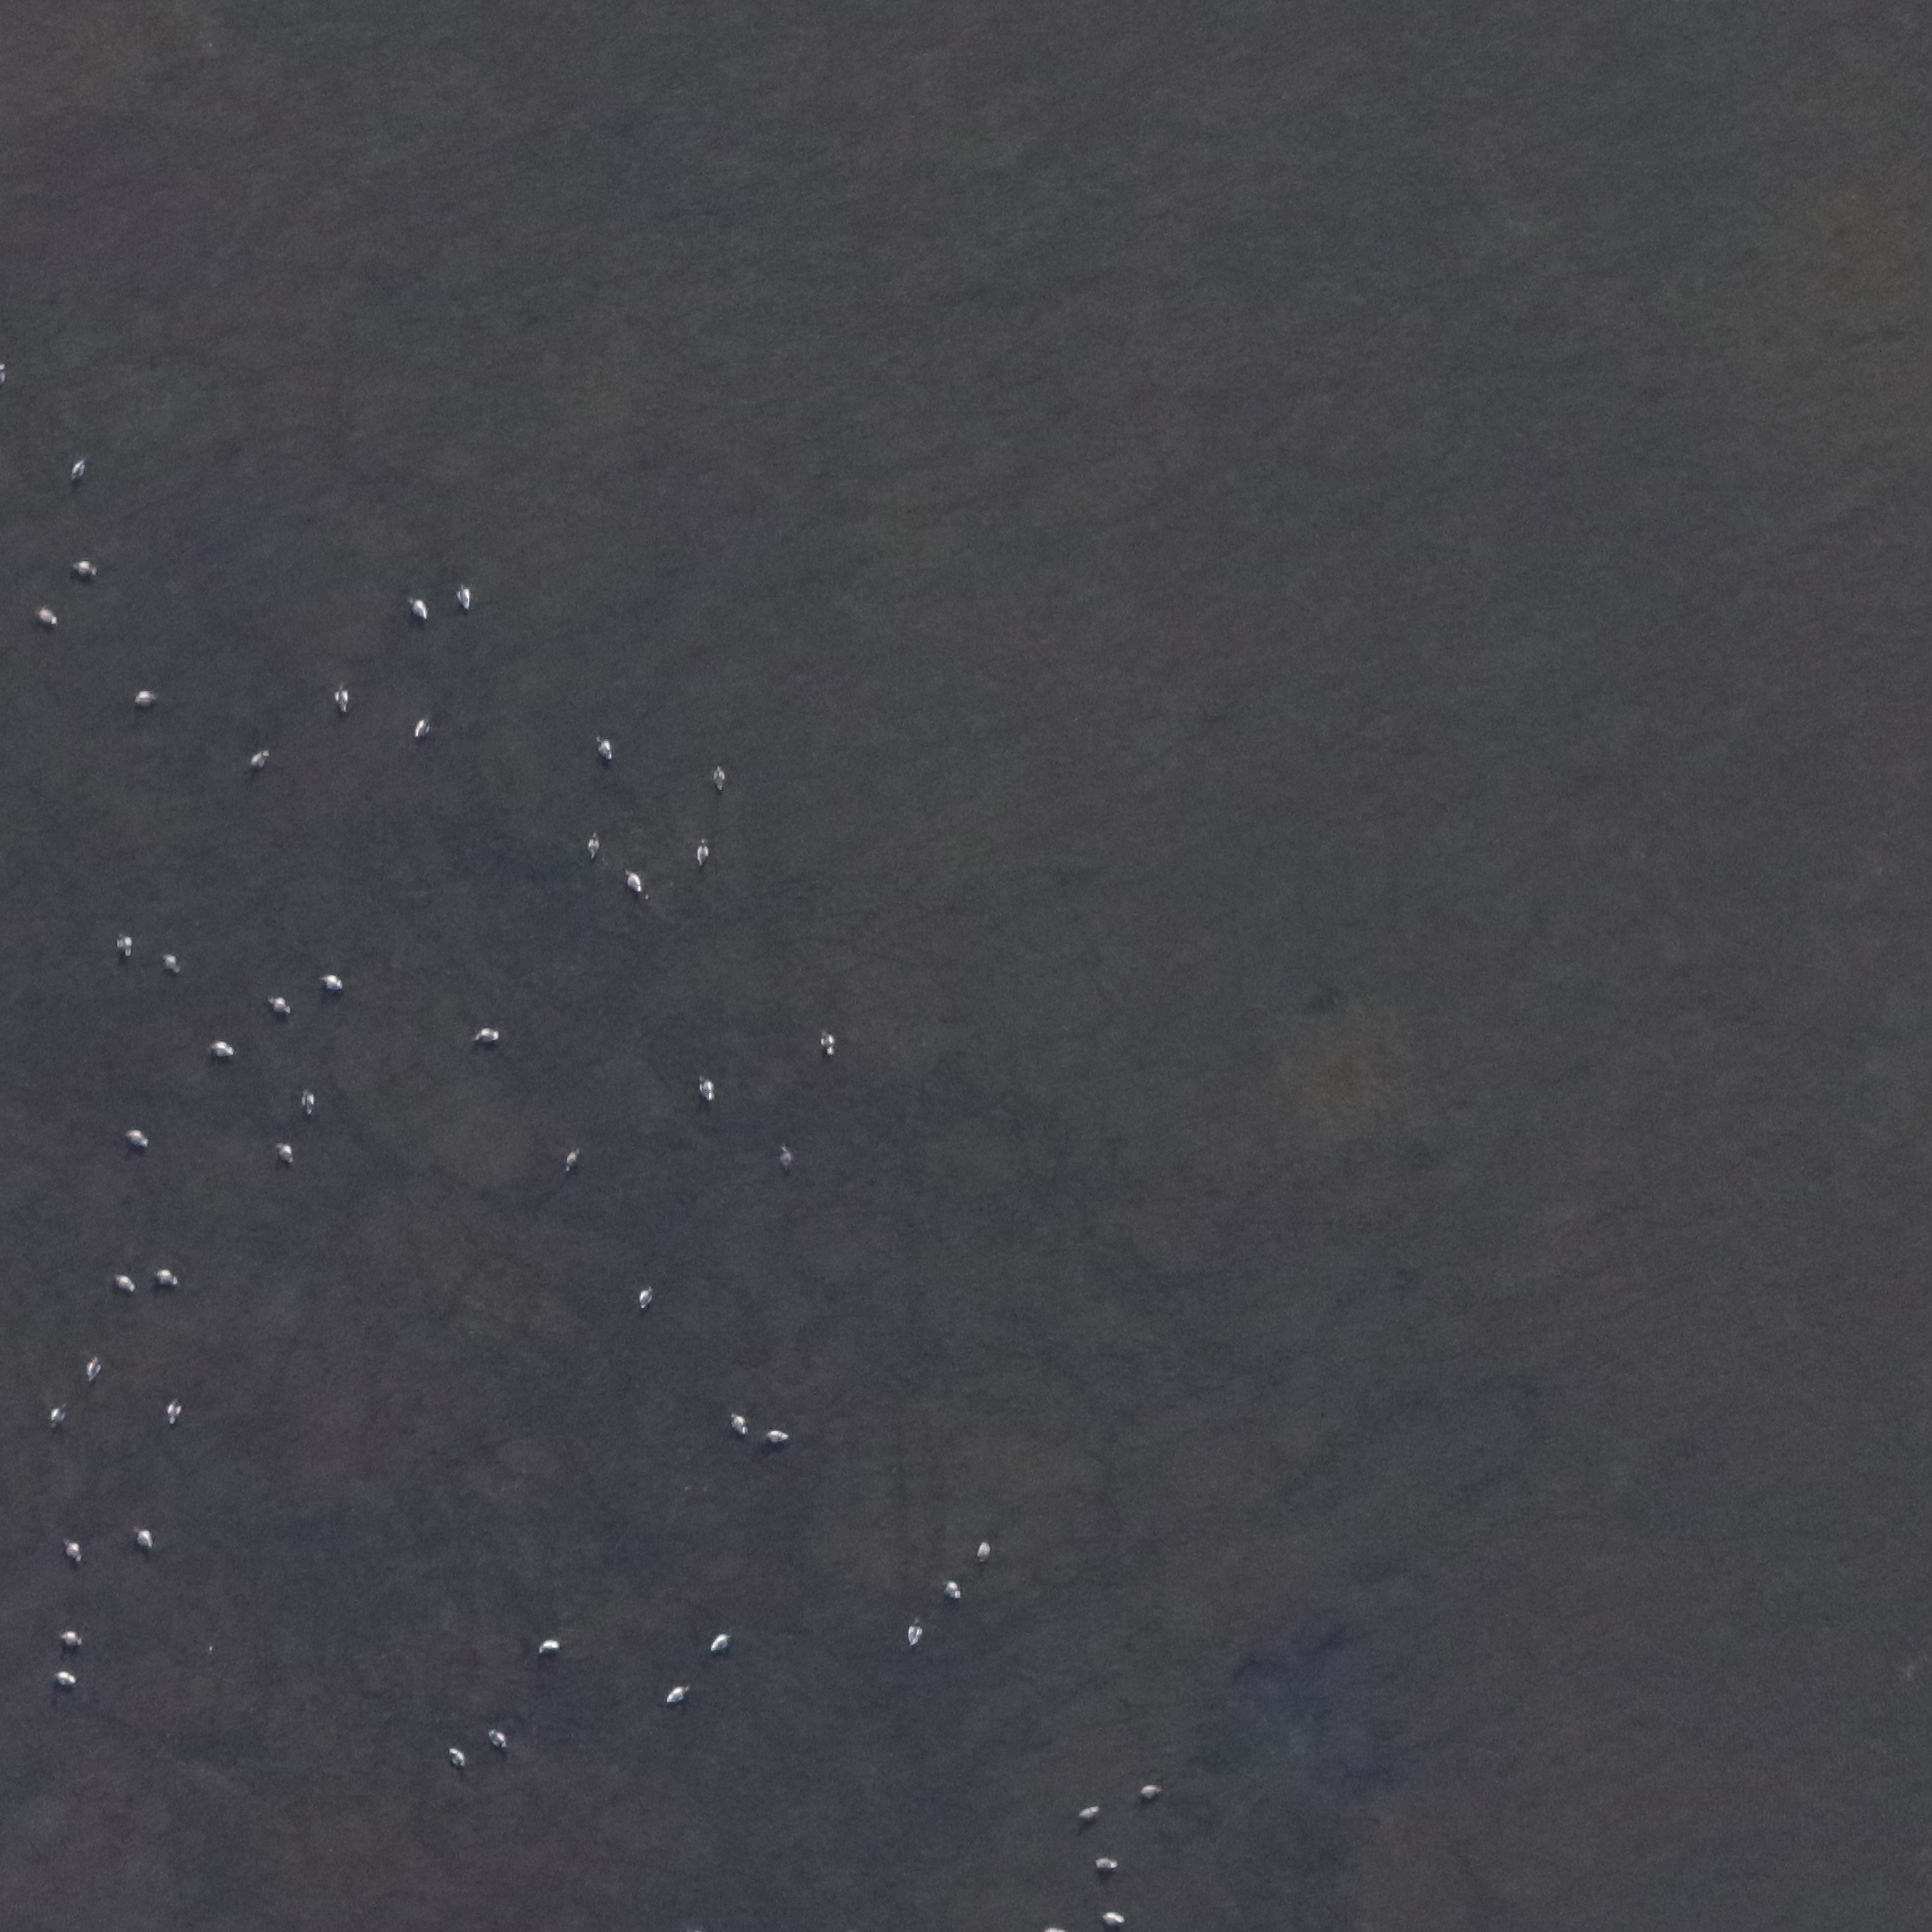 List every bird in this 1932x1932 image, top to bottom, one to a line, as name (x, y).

brant (73, 471)
brant (85, 569)
brant (464, 596)
brant (414, 613)
brant (57, 620)
brant (347, 698)
brant (151, 699)
brant (423, 729)
brant (605, 749)
brant (264, 760)
brant (723, 773)
brant (599, 848)
brant (703, 853)
brant (635, 885)
brant (125, 948)
brant (172, 961)
brant (332, 989)
brant (279, 1006)
brant (487, 1036)
brant (827, 1042)
brant (225, 1055)
brant (707, 1089)
brant (308, 1106)
brant (137, 1139)
brant (285, 1154)
brant (783, 1158)
brant (574, 1161)
brant (166, 1277)
brant (123, 1284)
brant (646, 1298)
brant (91, 1372)
brant (174, 1410)
brant (57, 1416)
brant (739, 1425)
brant (776, 1437)
brant (143, 1538)
brant (983, 1548)
brant (73, 1551)
brant (951, 1596)
brant (911, 1635)
brant (72, 1640)
brant (721, 1643)
brant (550, 1645)
brant (73, 1683)
brant (678, 1695)
brant (497, 1739)
brant (457, 1759)
brant (1153, 1787)
brant (1091, 1810)
brant (1108, 1862)
brant (1112, 1923)
brant (1056, 1930)